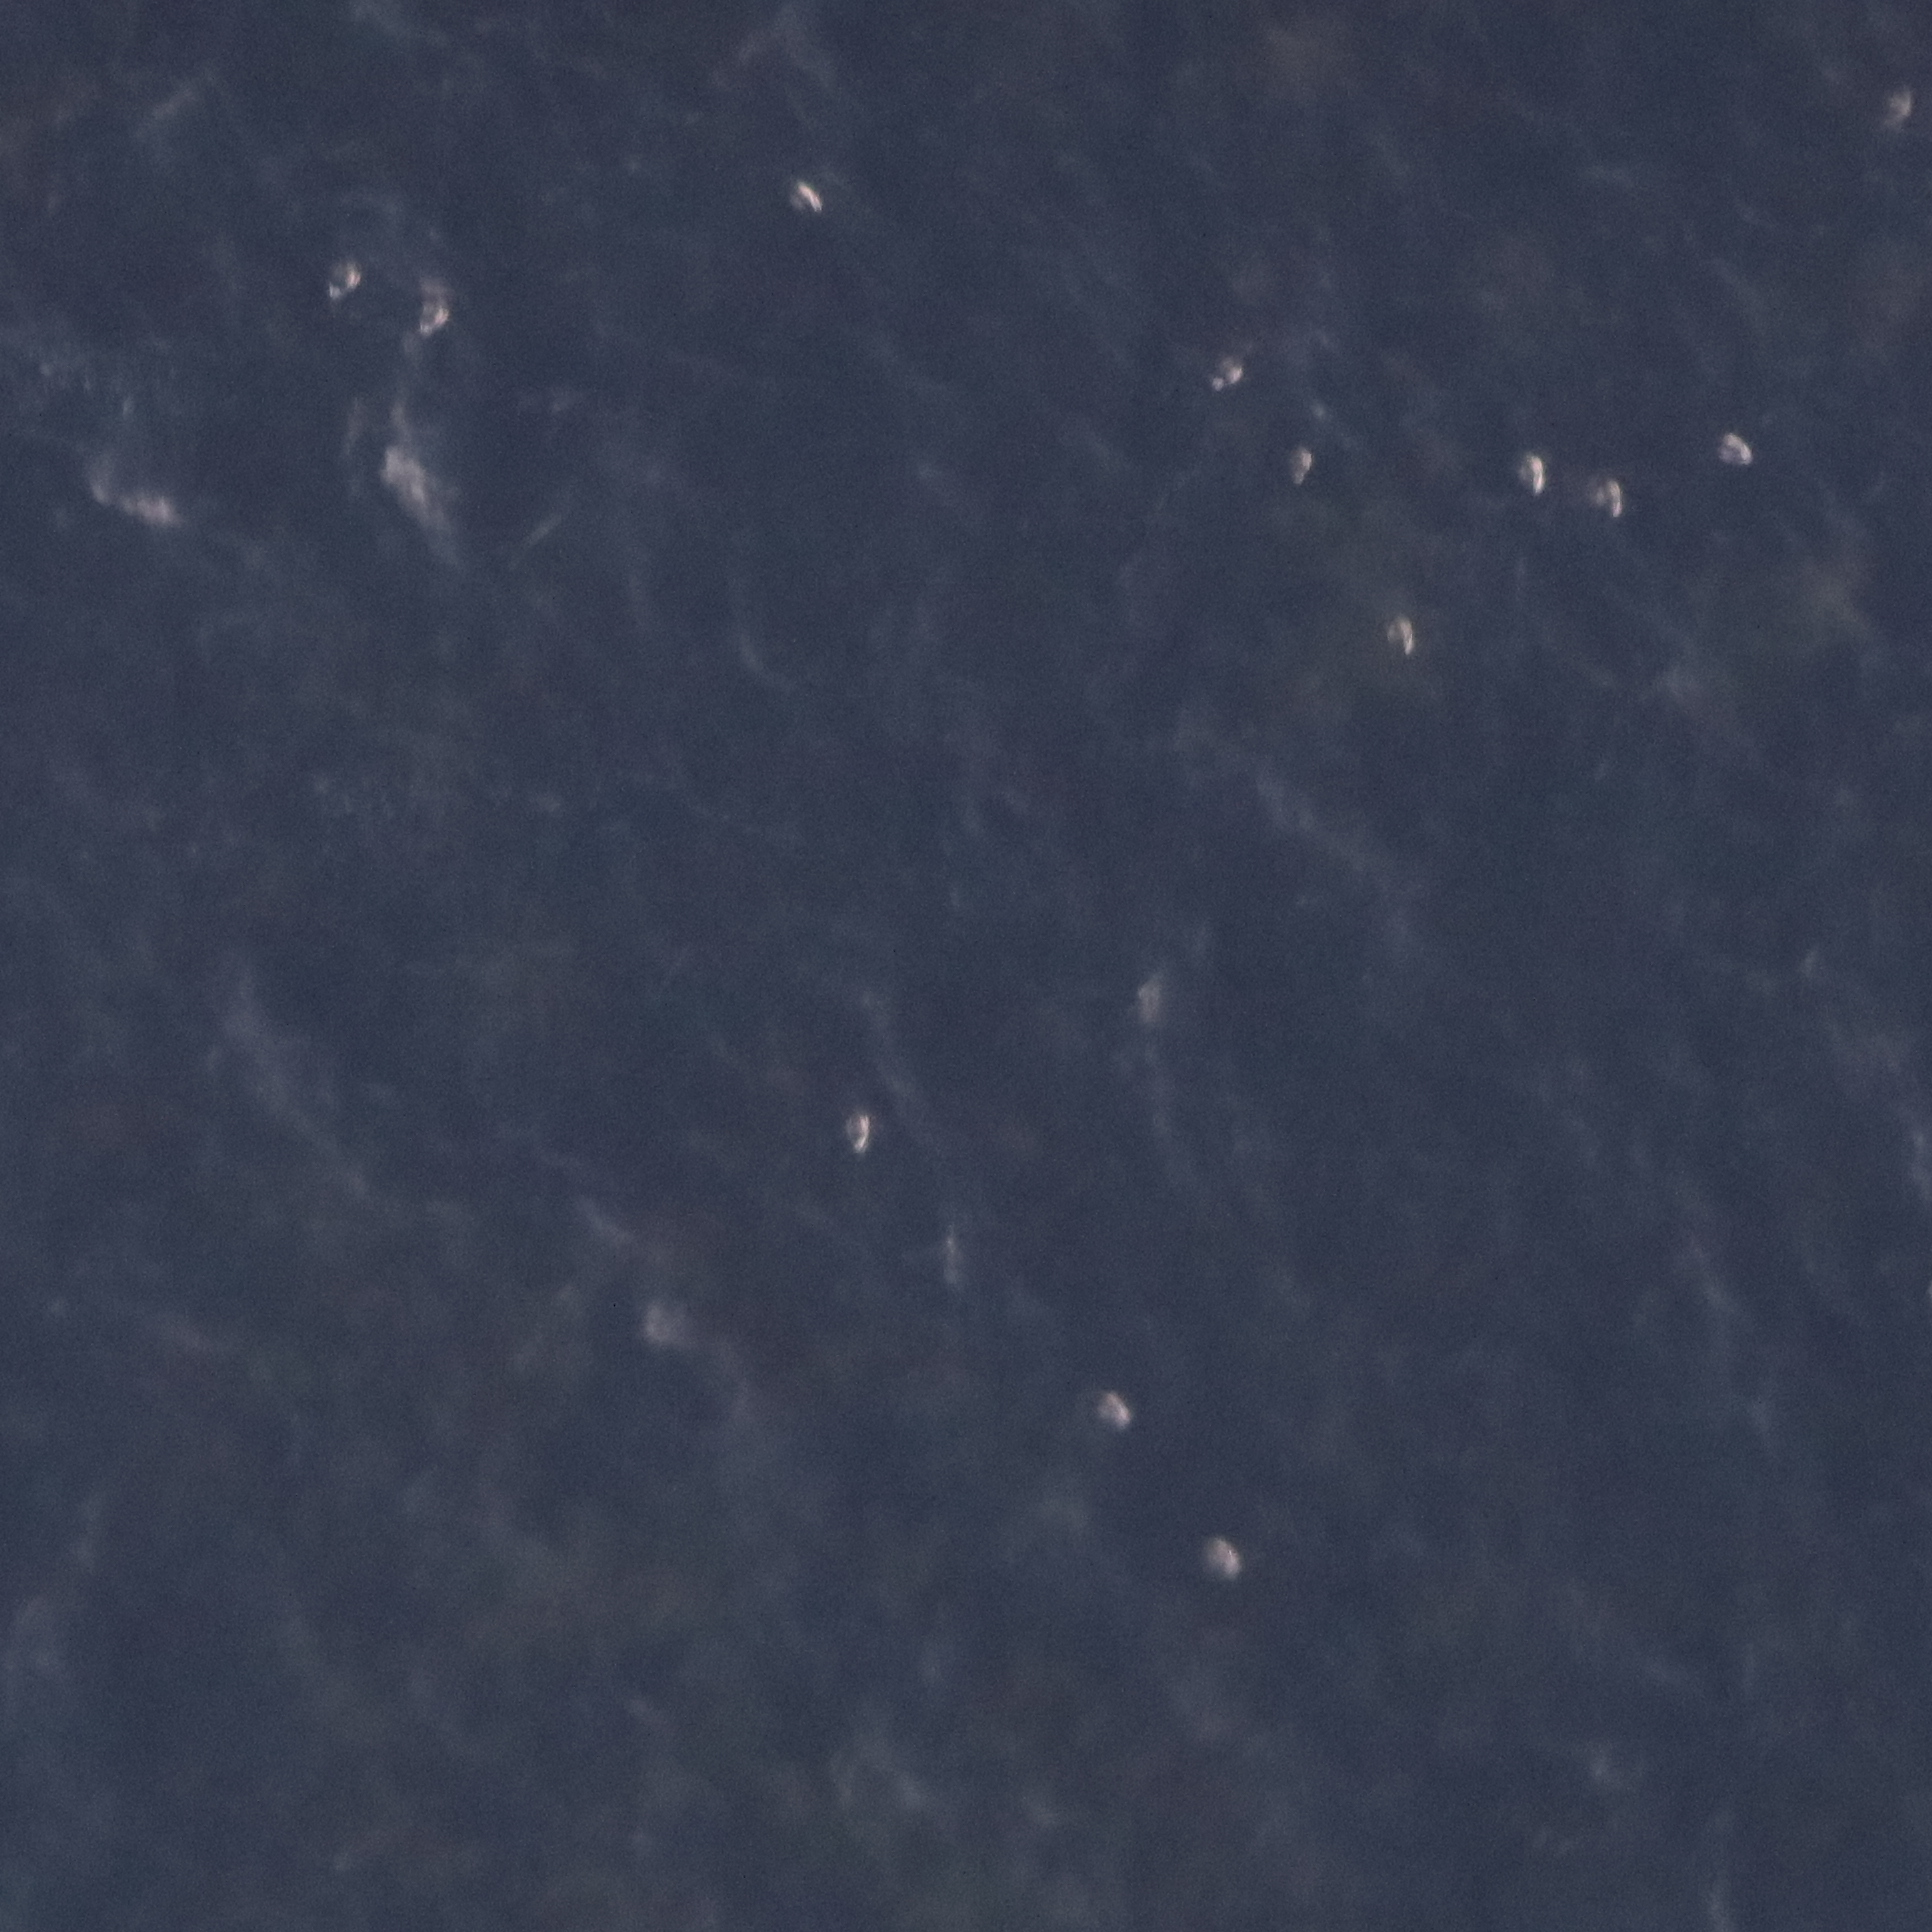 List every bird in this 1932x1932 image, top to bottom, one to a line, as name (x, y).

brant (1901, 101)
brant (806, 197)
brant (347, 276)
brant (431, 310)
brant (1223, 370)
brant (1732, 446)
brant (1298, 463)
brant (1535, 474)
brant (1603, 501)
brant (1400, 634)
brant (860, 1130)
other bird (1111, 1414)
other bird (1226, 1557)